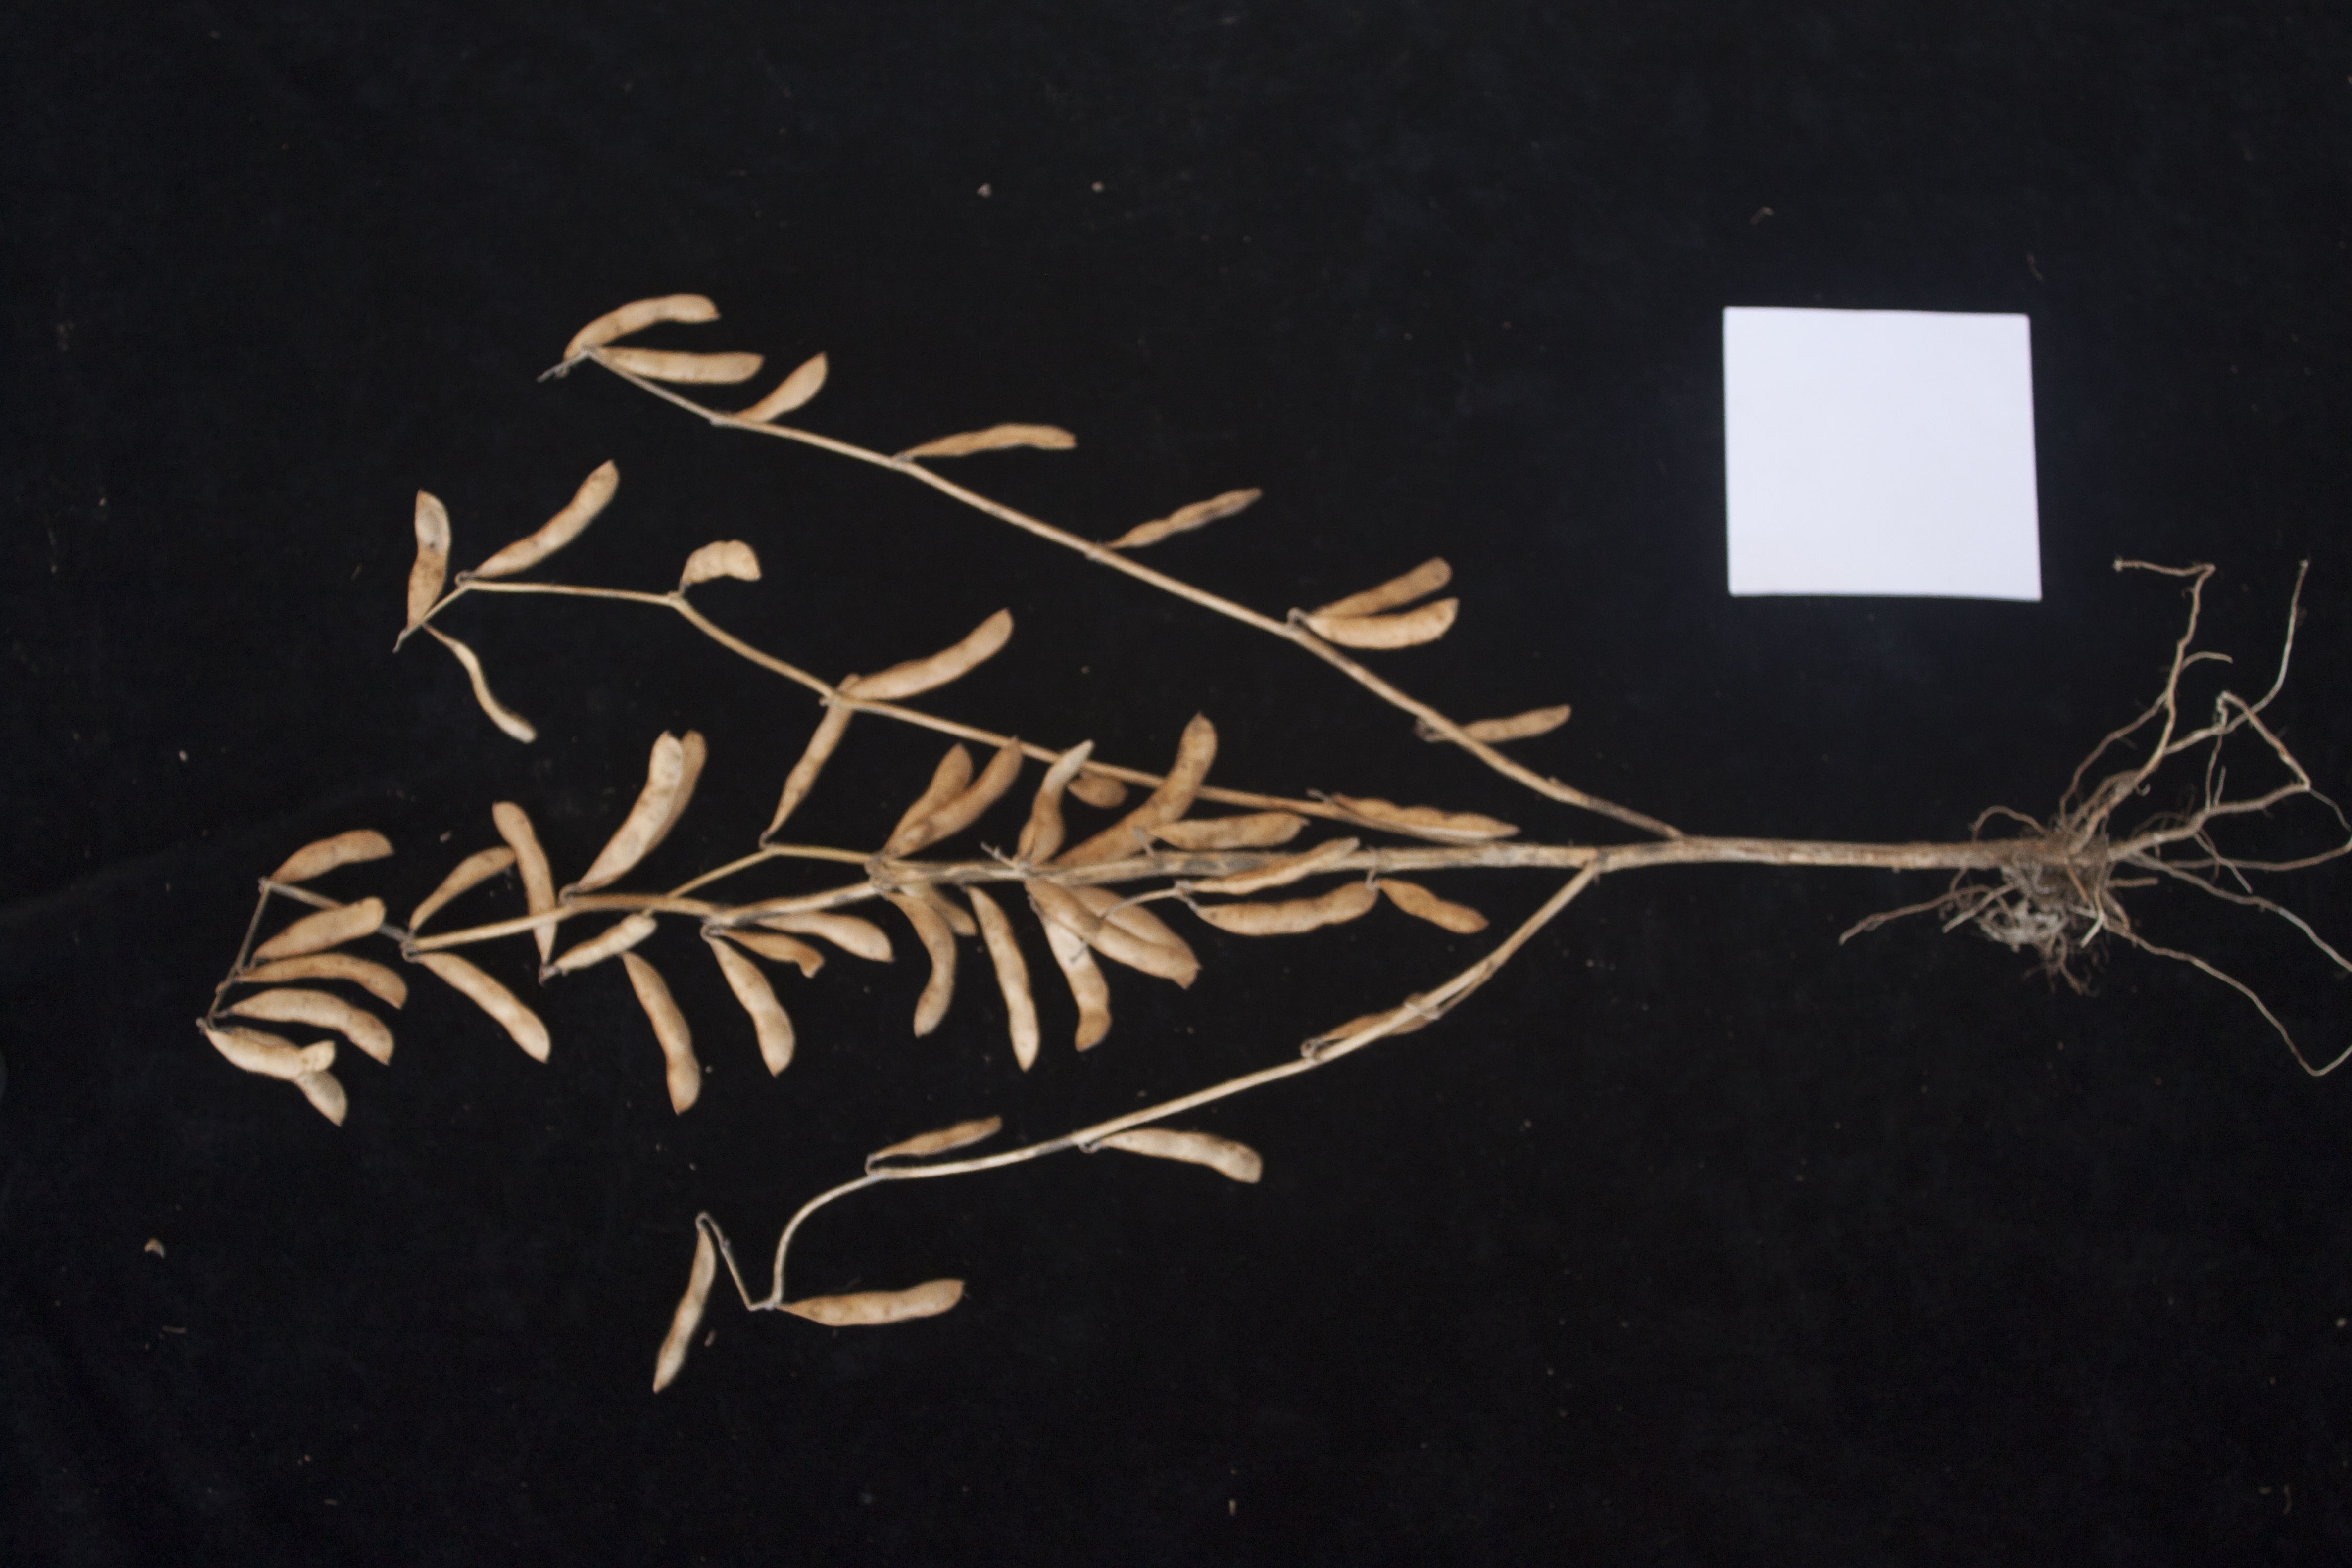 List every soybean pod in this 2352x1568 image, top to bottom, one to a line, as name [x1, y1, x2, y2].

soybean pod [564, 296, 719, 365]
soybean pod [587, 347, 763, 386]
soybean pod [715, 353, 826, 425]
soybean pod [898, 425, 1078, 459]
soybean pod [463, 462, 617, 579]
soybean pod [1109, 490, 1264, 549]
soybean pod [407, 490, 451, 633]
soybean pod [677, 543, 761, 595]
soybean pod [1298, 559, 1453, 626]
soybean pod [1296, 599, 1457, 650]
soybean pod [844, 608, 1013, 700]
soybean pod [421, 628, 538, 745]
soybean pod [770, 677, 858, 833]
soybean pod [1433, 707, 1569, 743]
soybean pod [1040, 713, 1215, 872]
soybean pod [578, 731, 706, 890]
soybean pod [561, 733, 684, 898]
soybean pod [877, 737, 1022, 862]
soybean pod [1016, 742, 1095, 875]
soybean pod [882, 746, 972, 863]
soybean pod [1068, 776, 1126, 806]
soybean pod [1327, 799, 1519, 841]
soybean pod [494, 801, 557, 970]
soybean pod [1142, 814, 1307, 850]
soybean pod [265, 832, 396, 883]
soybean pod [1176, 837, 1361, 895]
soybean pod [411, 849, 514, 937]
soybean pod [880, 867, 976, 936]
soybean pod [1023, 877, 1202, 983]
soybean pod [1030, 877, 1111, 1053]
soybean pod [1189, 881, 1377, 934]
soybean pod [1371, 882, 1489, 933]
soybean pod [1038, 887, 1195, 987]
soybean pod [966, 889, 1038, 1071]
soybean pod [880, 890, 956, 1037]
soybean pod [253, 897, 386, 963]
soybean pod [746, 913, 893, 963]
soybean pod [548, 916, 655, 970]
soybean pod [710, 931, 823, 979]
soybean pod [704, 933, 794, 1079]
soybean pod [622, 951, 701, 1115]
soybean pod [412, 953, 548, 1063]
soybean pod [231, 956, 407, 1011]
soybean pod [227, 989, 393, 1066]
soybean pod [1316, 1008, 1441, 1048]
soybean pod [202, 1025, 333, 1077]
soybean pod [210, 1026, 348, 1126]
soybean pod [865, 1116, 1003, 1164]
soybean pod [1093, 1128, 1262, 1183]
soybean pod [653, 1223, 715, 1395]
soybean pod [777, 1280, 964, 1327]